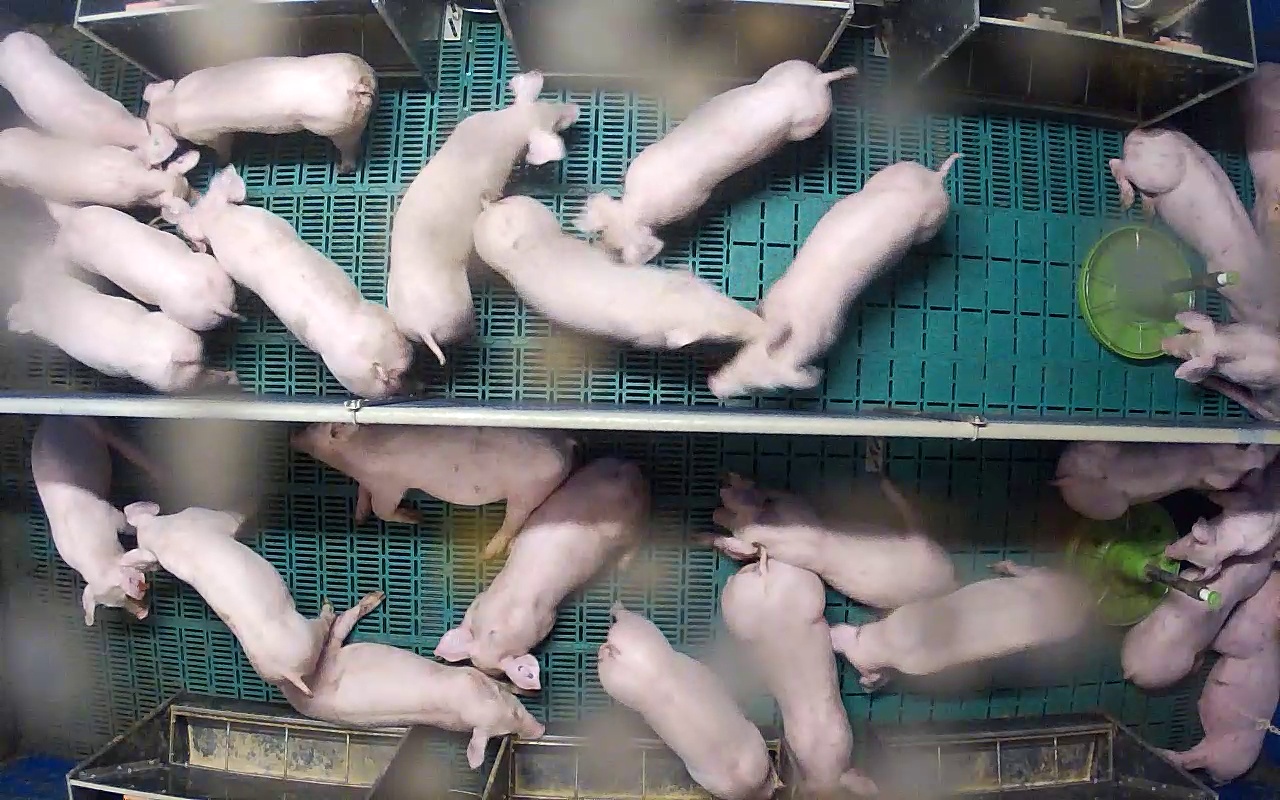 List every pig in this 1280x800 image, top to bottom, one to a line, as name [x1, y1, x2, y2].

pig [1, 31, 164, 172]
pig [143, 52, 380, 168]
pig [571, 60, 860, 266]
pig [1241, 60, 1278, 253]
pig [386, 70, 581, 366]
pig [1109, 124, 1275, 325]
pig [0, 126, 204, 227]
pig [710, 152, 966, 400]
pig [177, 165, 426, 398]
pig [474, 192, 774, 348]
pig [44, 201, 247, 335]
pig [6, 254, 242, 398]
pig [1160, 313, 1278, 389]
pig [30, 417, 166, 628]
pig [288, 423, 579, 562]
pig [1051, 445, 1268, 520]
pig [1165, 446, 1278, 583]
pig [432, 458, 652, 692]
pig [690, 469, 962, 612]
pig [120, 498, 338, 698]
pig [1118, 535, 1279, 690]
pig [721, 547, 878, 794]
pig [828, 559, 1095, 695]
pig [1148, 572, 1279, 785]
pig [278, 589, 544, 772]
pig [596, 598, 783, 799]